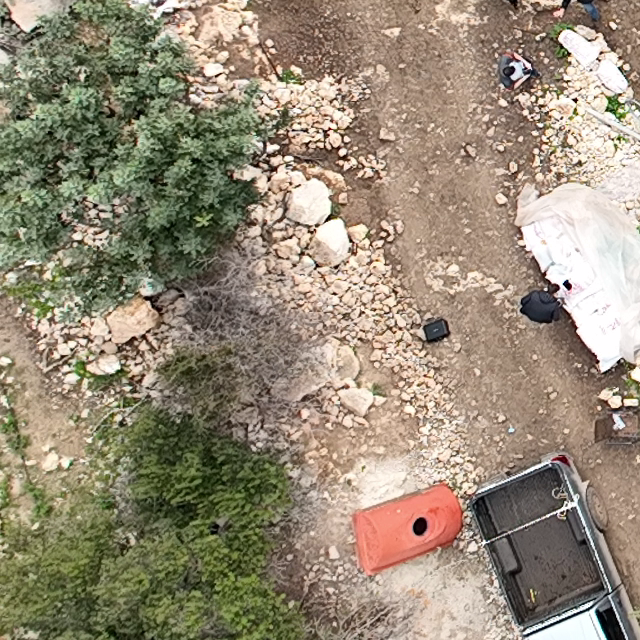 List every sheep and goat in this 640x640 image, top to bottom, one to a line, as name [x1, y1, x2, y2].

None